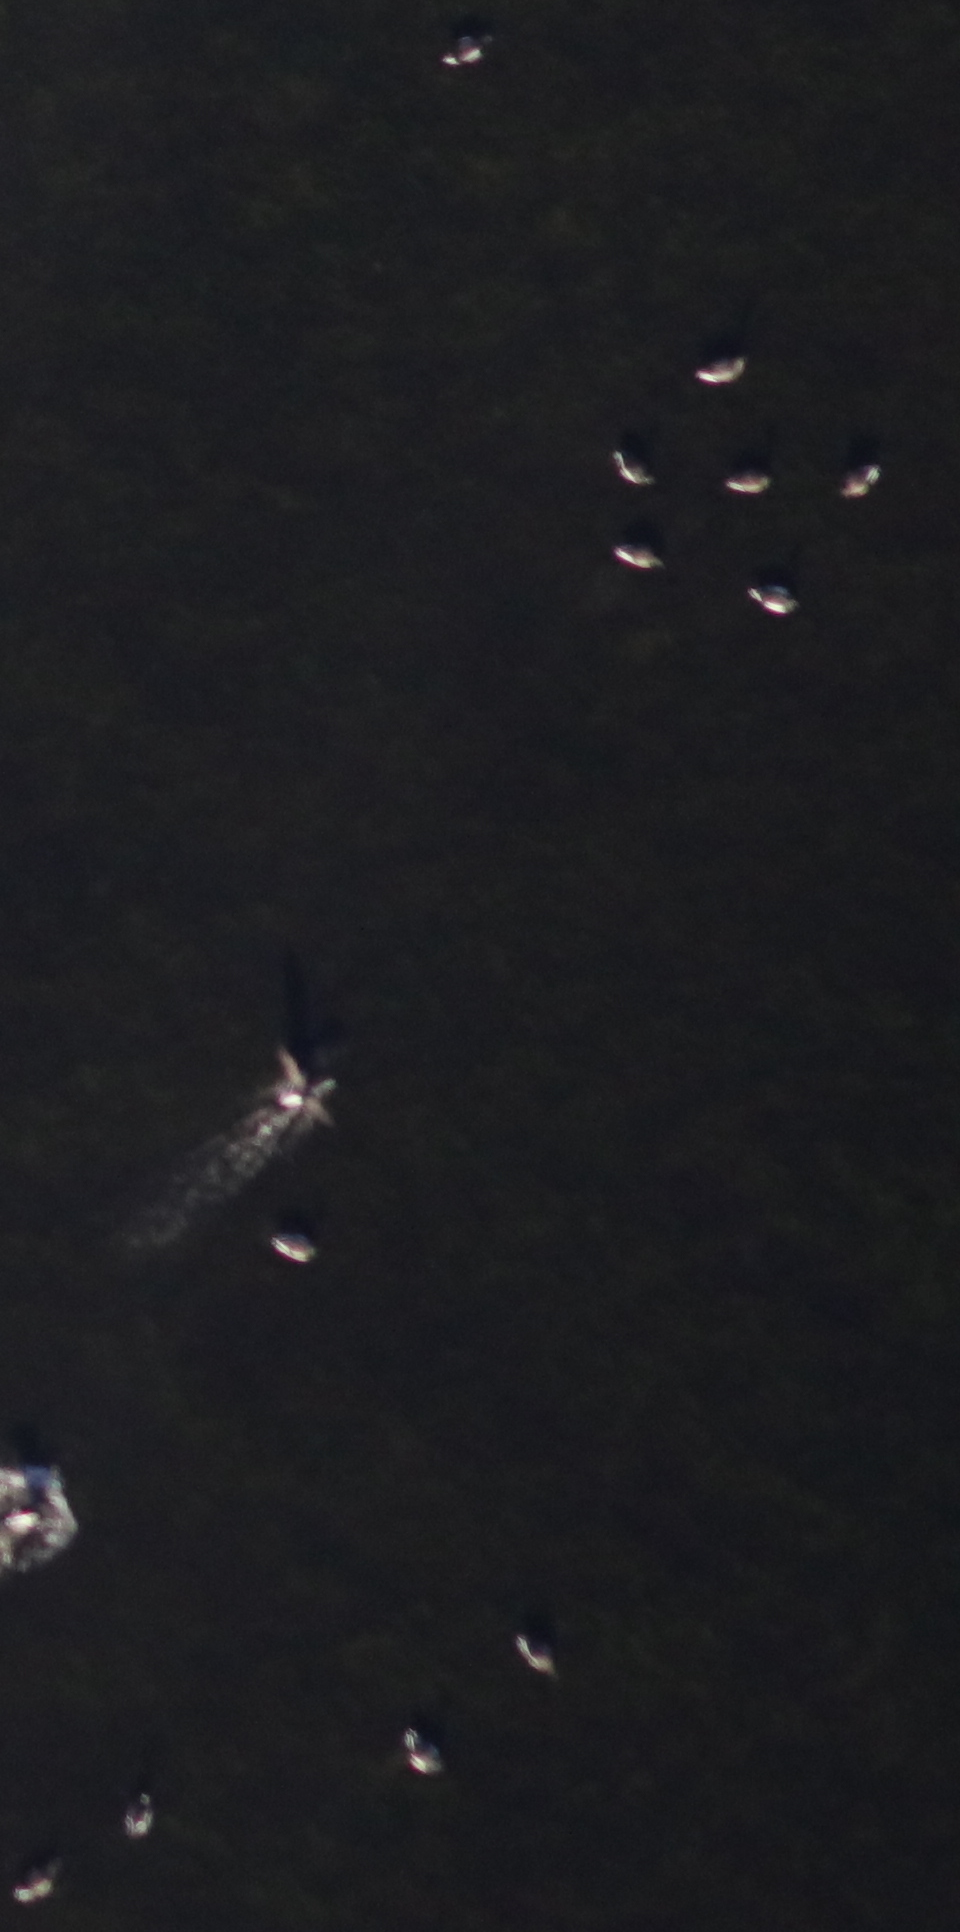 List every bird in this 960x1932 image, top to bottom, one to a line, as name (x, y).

brant (465, 50)
brant (719, 374)
brant (634, 462)
brant (861, 477)
brant (748, 481)
brant (639, 557)
brant (774, 597)
brant (300, 1089)
brant (295, 1244)
brant (28, 1505)
brant (536, 1653)
brant (423, 1752)
brant (146, 1816)
brant (44, 1891)